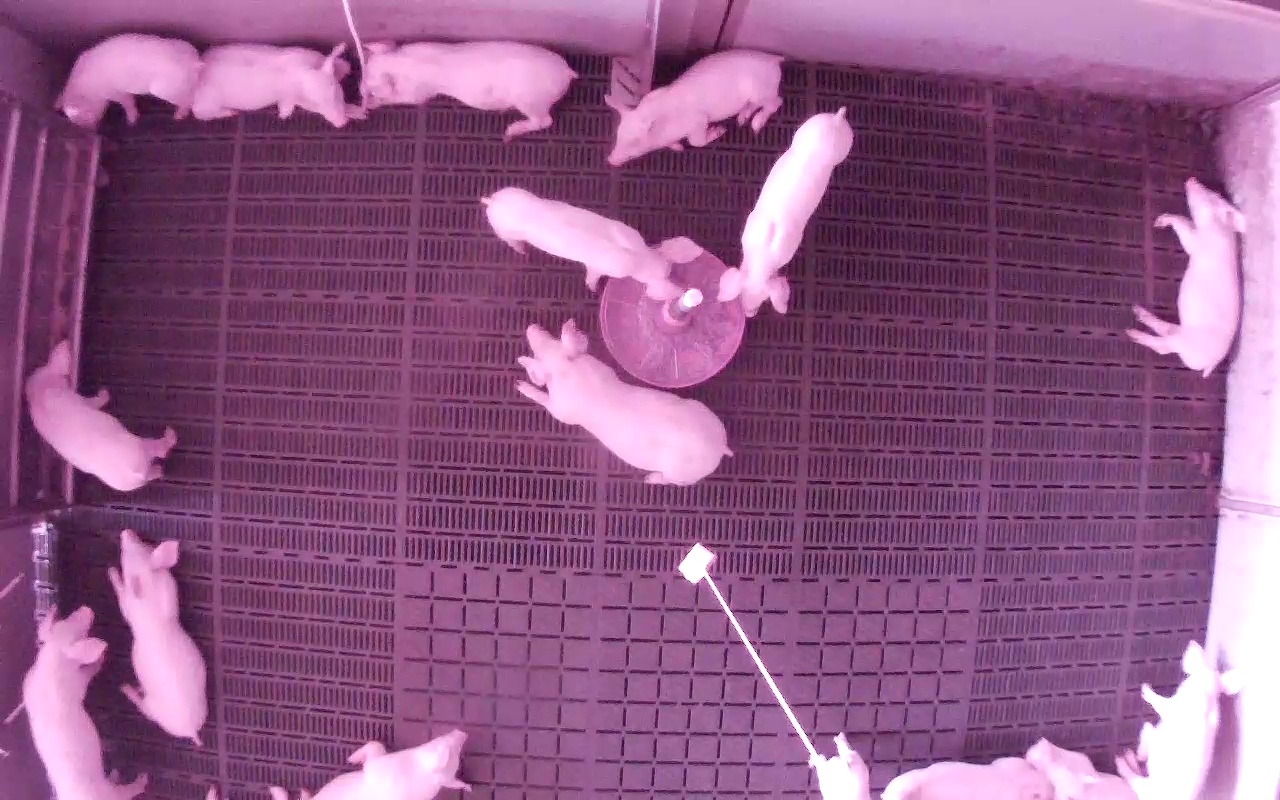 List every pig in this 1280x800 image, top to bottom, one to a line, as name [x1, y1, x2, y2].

pig [56, 33, 205, 132]
pig [360, 38, 581, 145]
pig [192, 40, 368, 129]
pig [605, 48, 787, 166]
pig [719, 106, 855, 319]
pig [1124, 178, 1246, 379]
pig [479, 187, 705, 300]
pig [512, 317, 735, 489]
pig [25, 339, 178, 495]
pig [106, 529, 208, 750]
pig [23, 603, 151, 799]
pig [1117, 639, 1247, 799]
pig [268, 727, 474, 799]
pig [808, 729, 870, 799]
pig [1024, 737, 1135, 798]
pig [877, 755, 1056, 797]